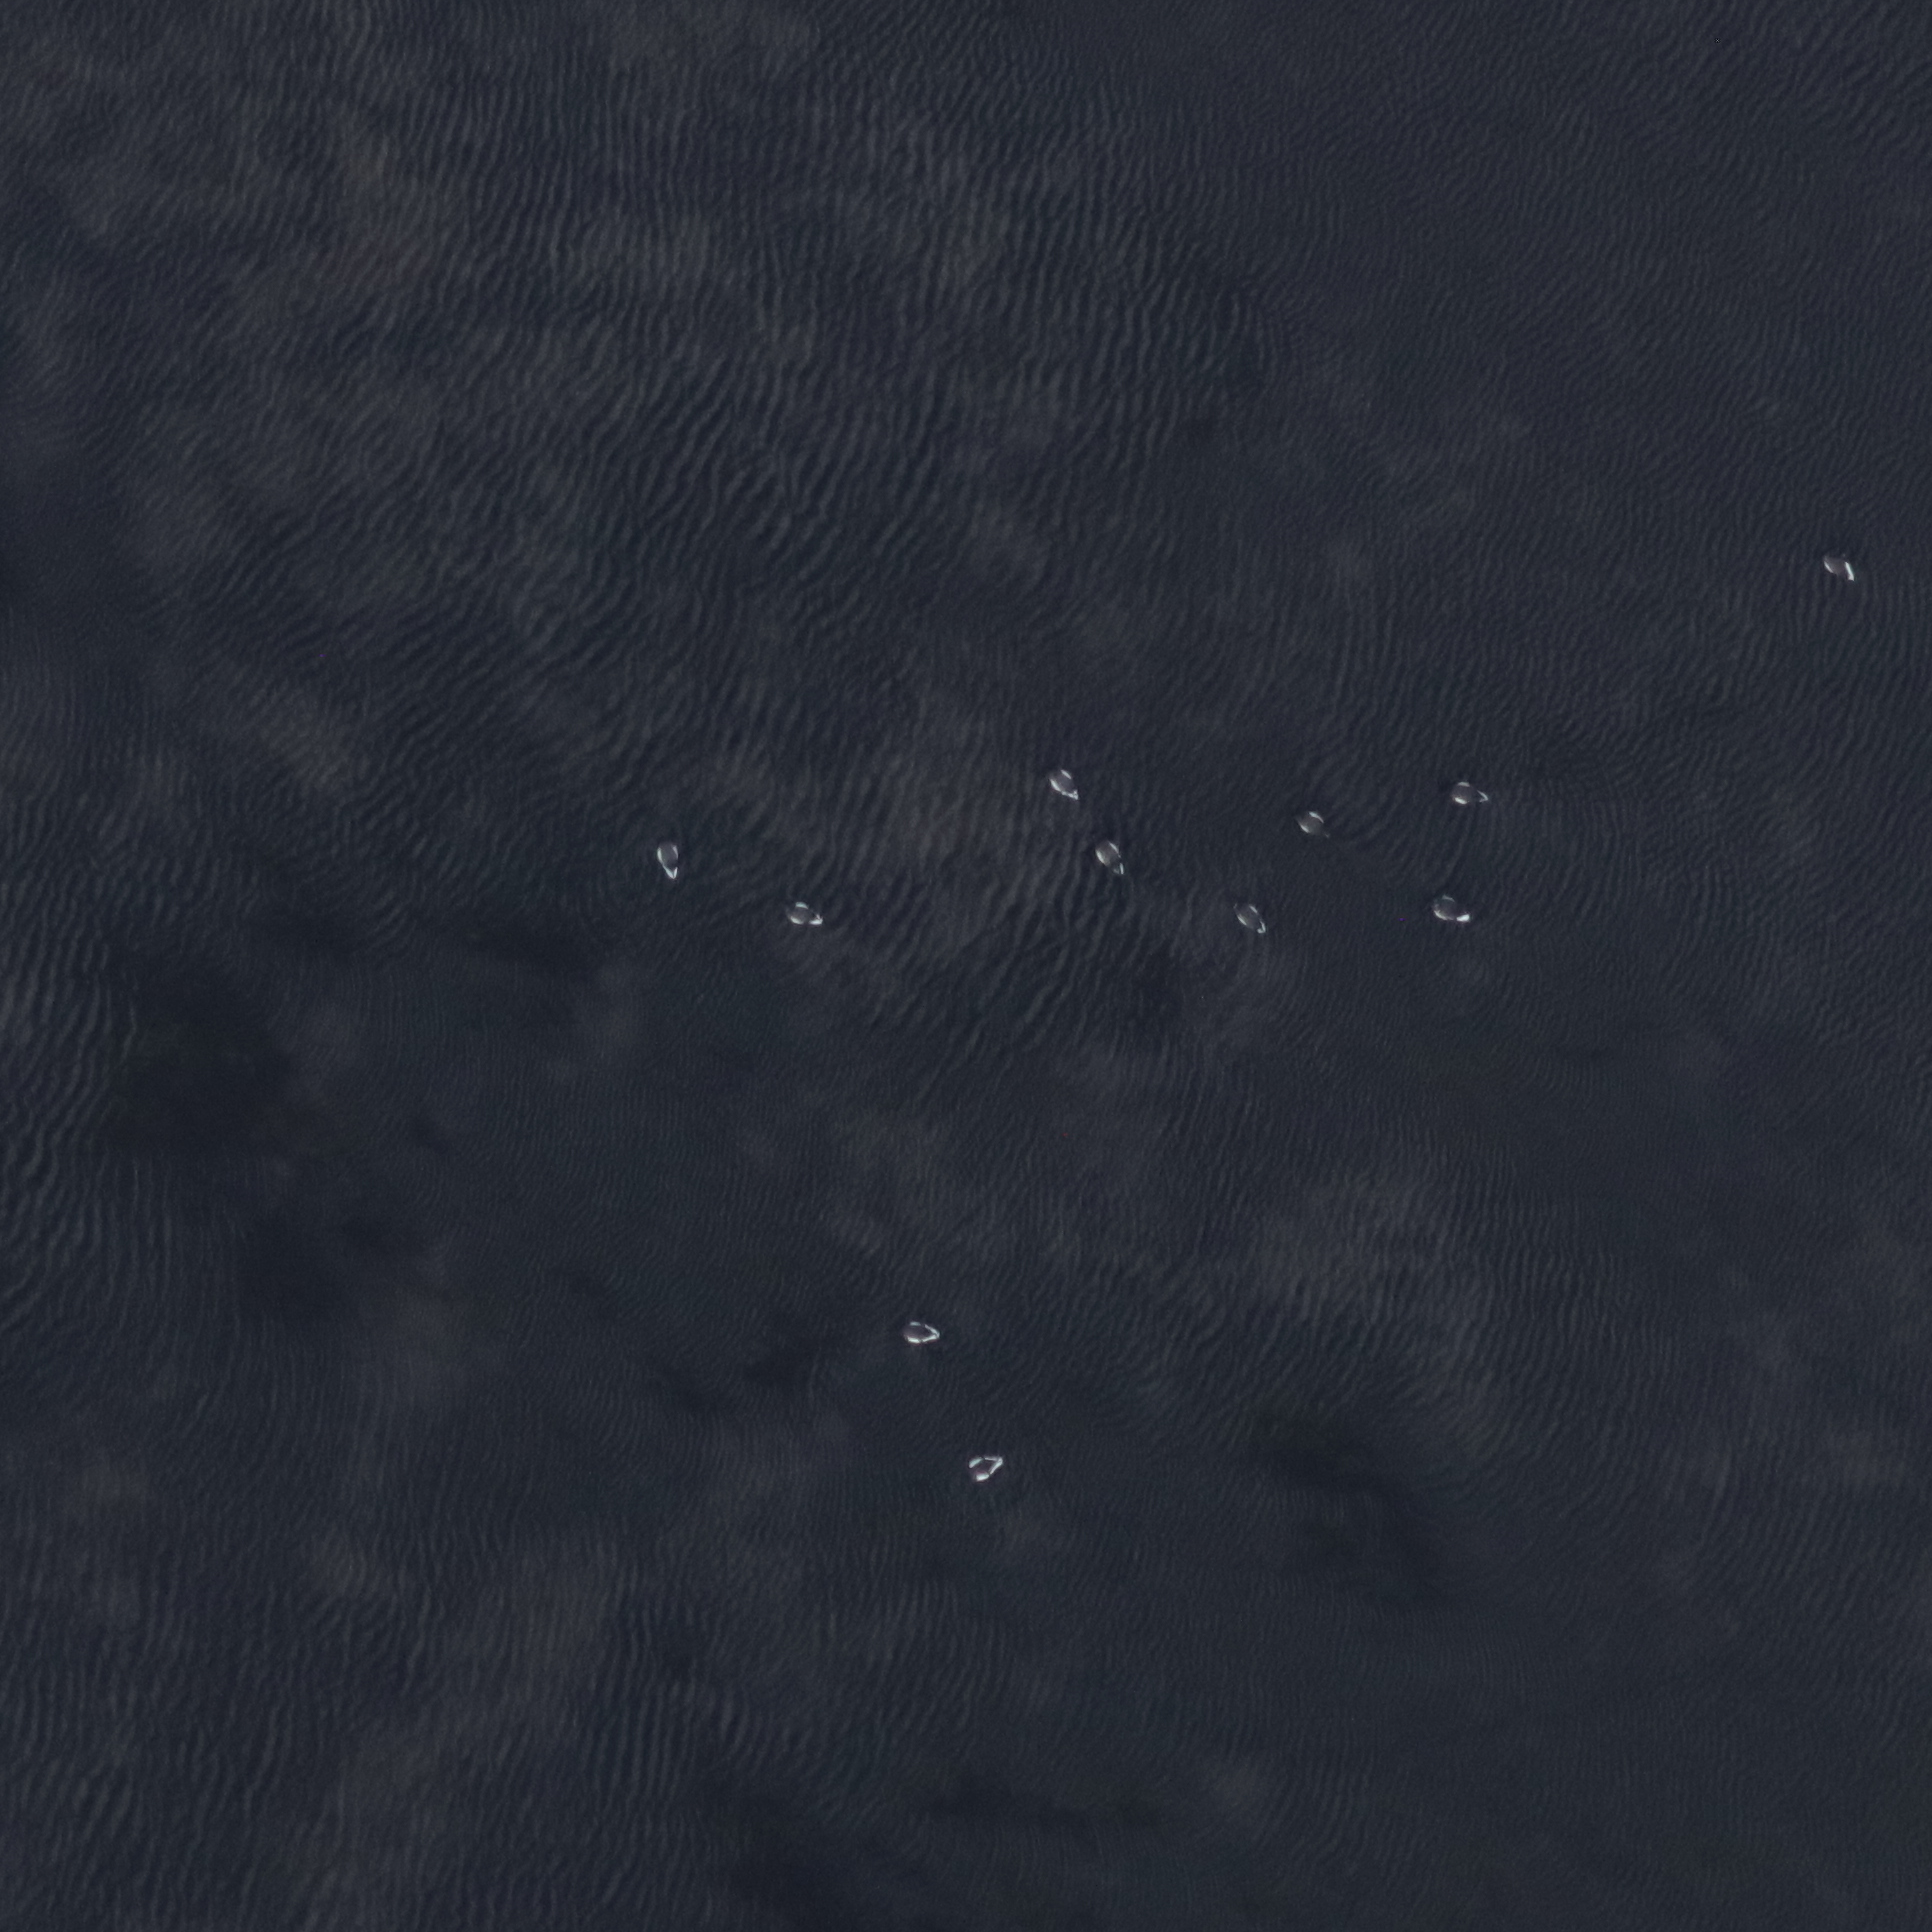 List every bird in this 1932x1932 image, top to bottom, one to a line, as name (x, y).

brant (1840, 565)
brant (1063, 782)
brant (1465, 793)
brant (1313, 823)
brant (669, 855)
brant (1109, 855)
brant (1448, 908)
brant (802, 913)
brant (1248, 918)
brant (917, 1332)
brant (983, 1468)